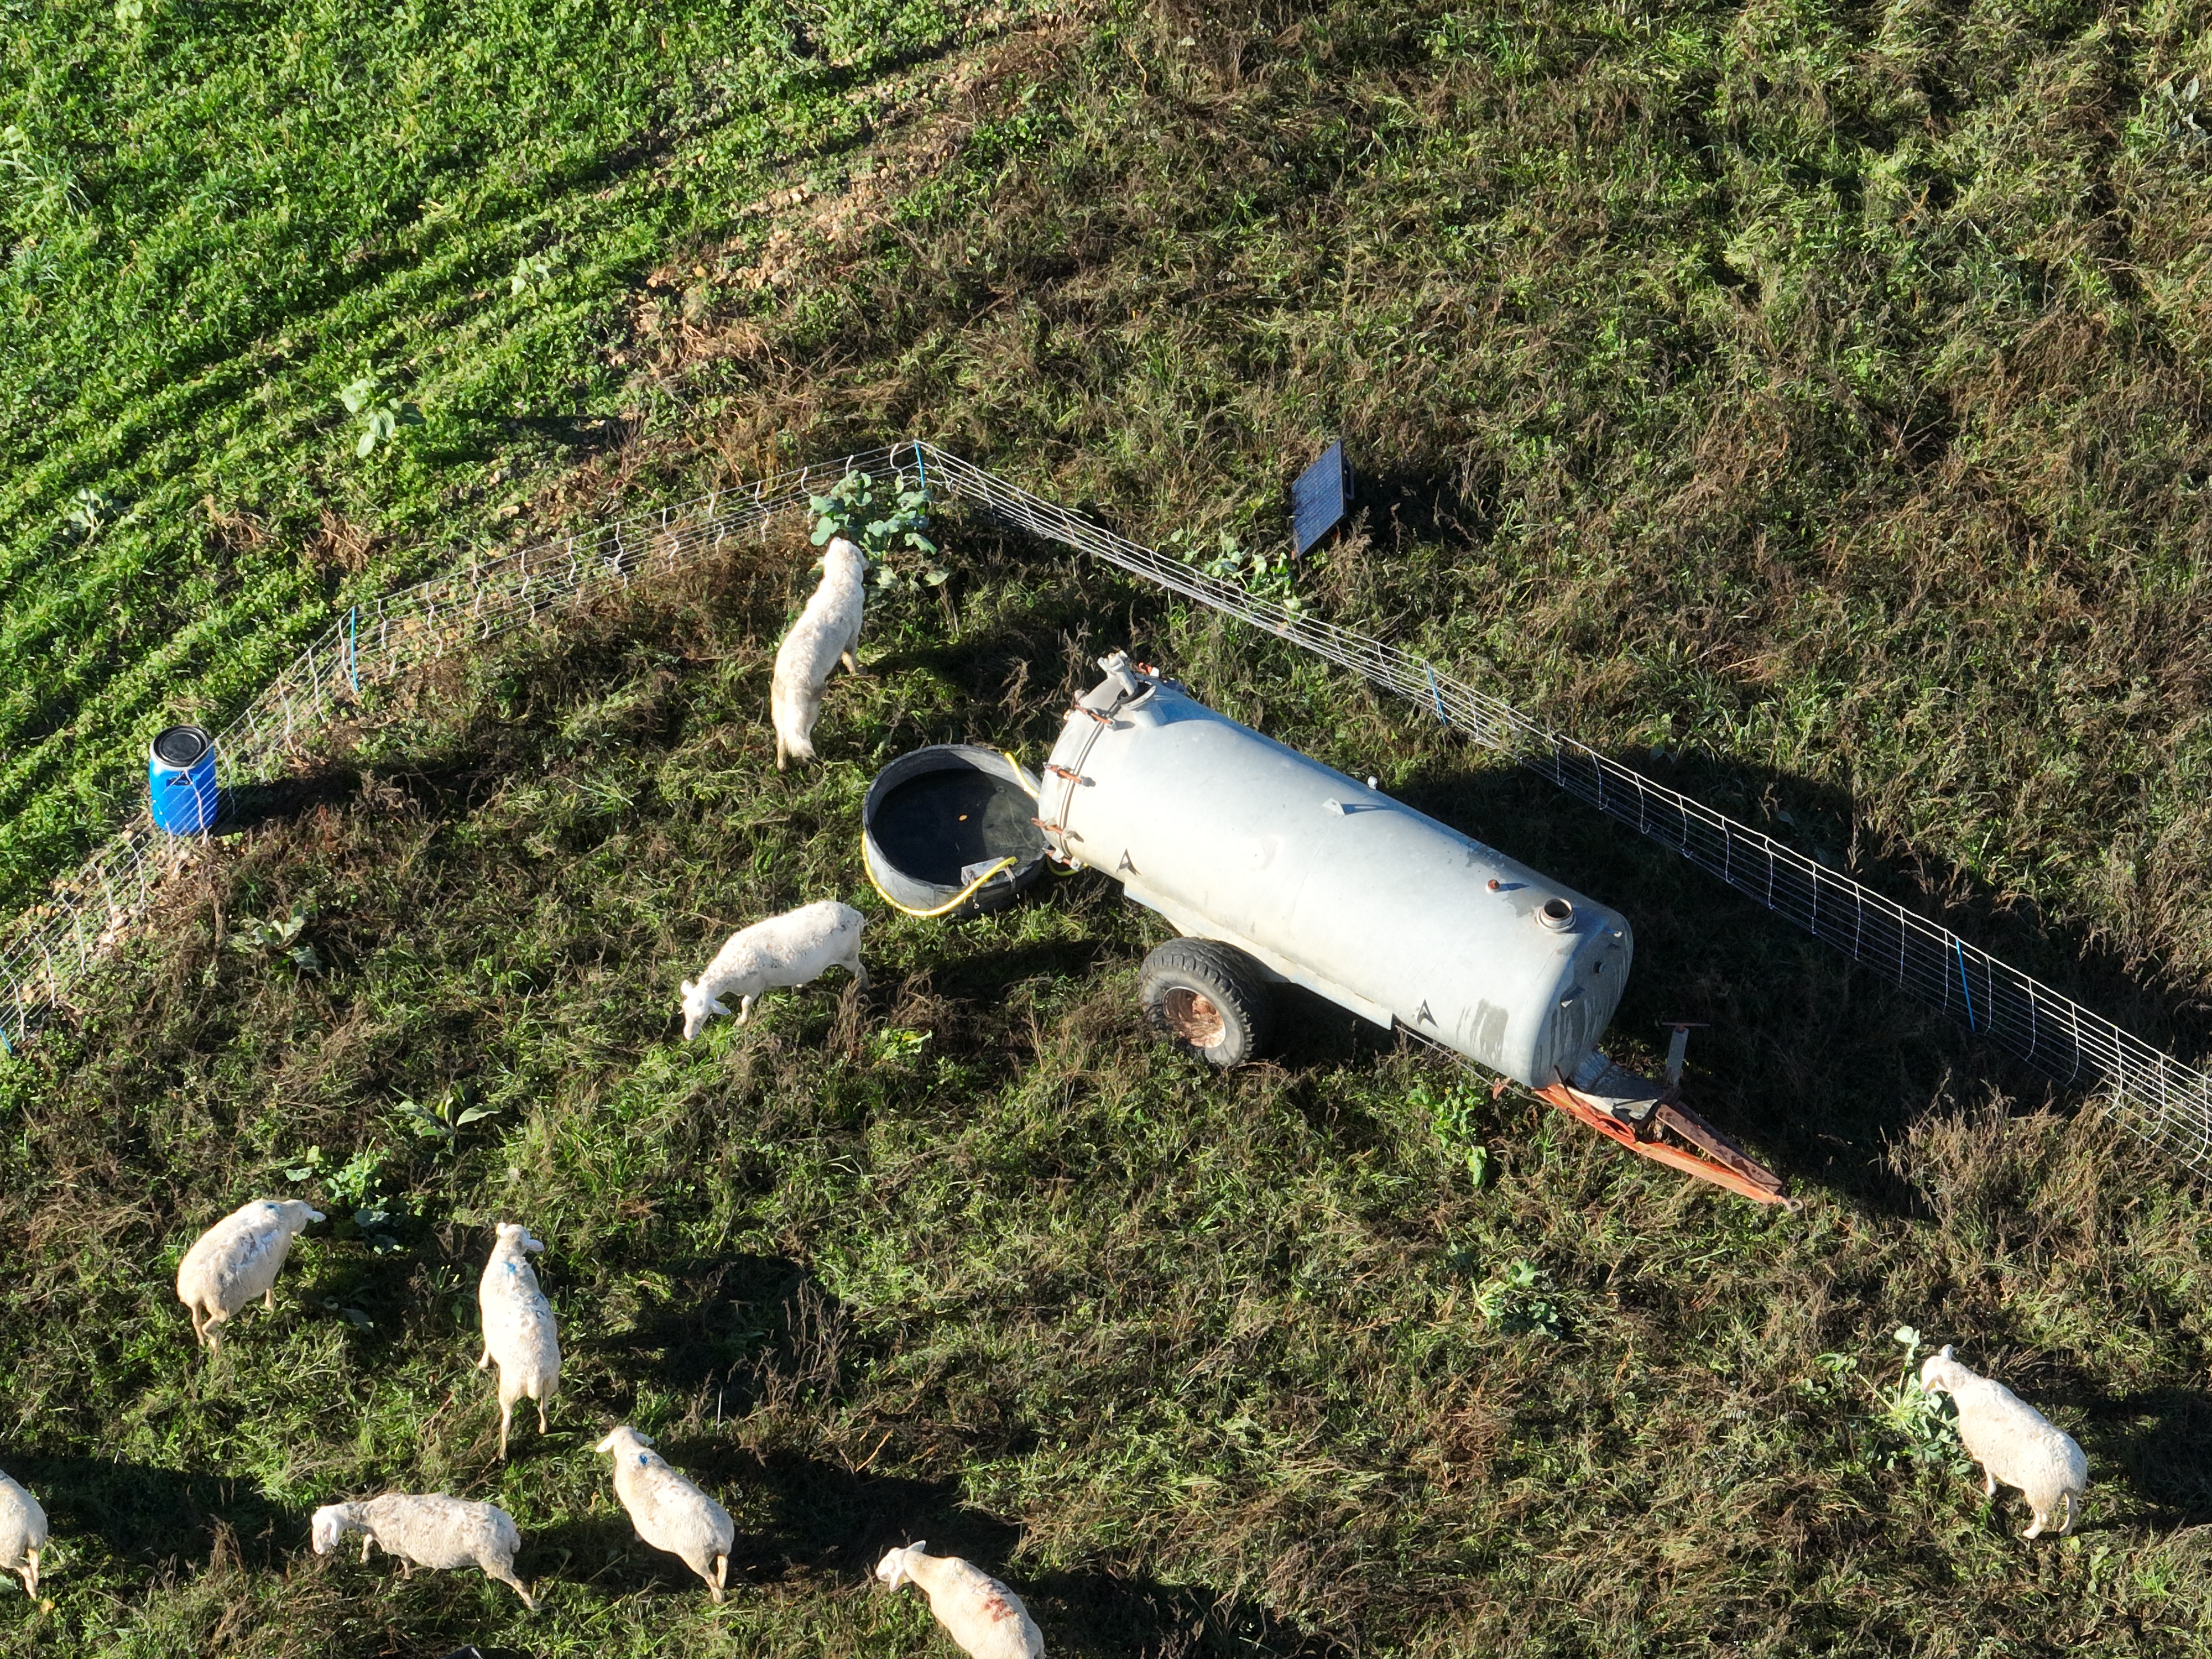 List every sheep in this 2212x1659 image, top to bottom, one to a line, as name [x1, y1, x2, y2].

sheep [676, 900, 867, 1039]
sheep [176, 1198, 328, 1352]
sheep [477, 1221, 564, 1447]
sheep [1911, 1339, 2091, 1537]
sheep [596, 1423, 736, 1594]
sheep [0, 1464, 51, 1598]
sheep [306, 1493, 544, 1606]
sheep [874, 1540, 1051, 1659]